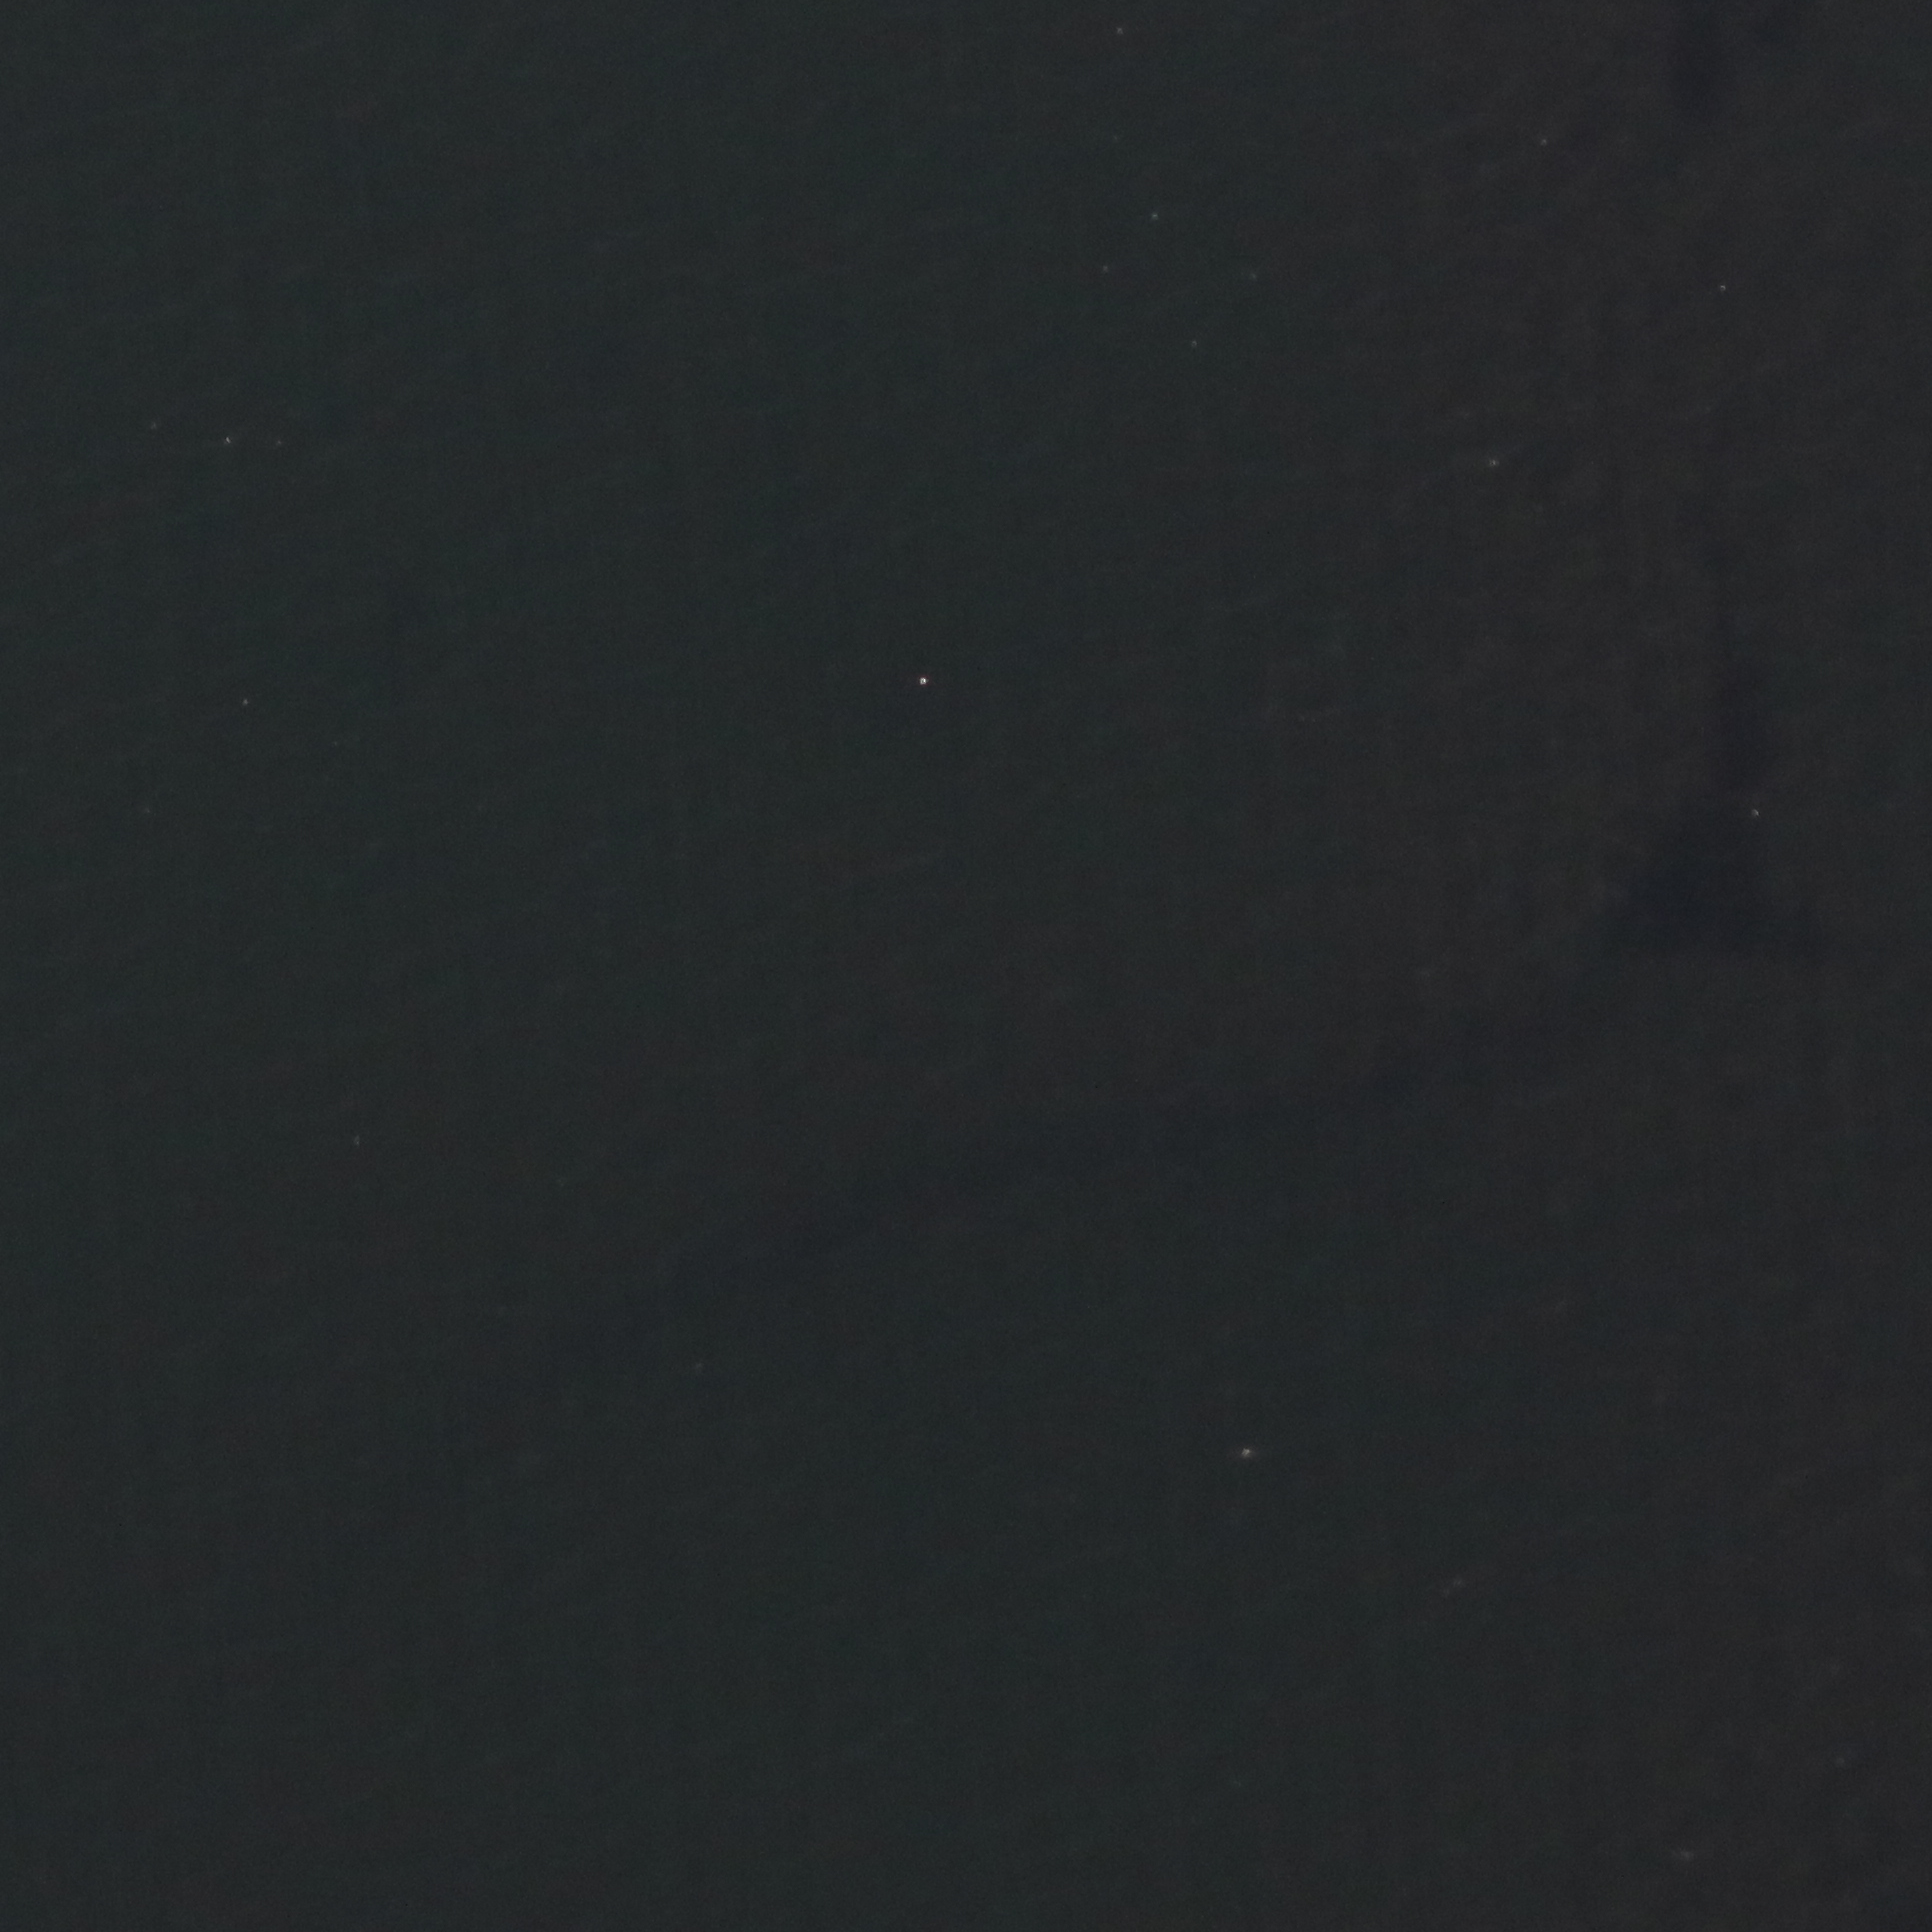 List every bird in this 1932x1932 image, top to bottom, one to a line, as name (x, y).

None